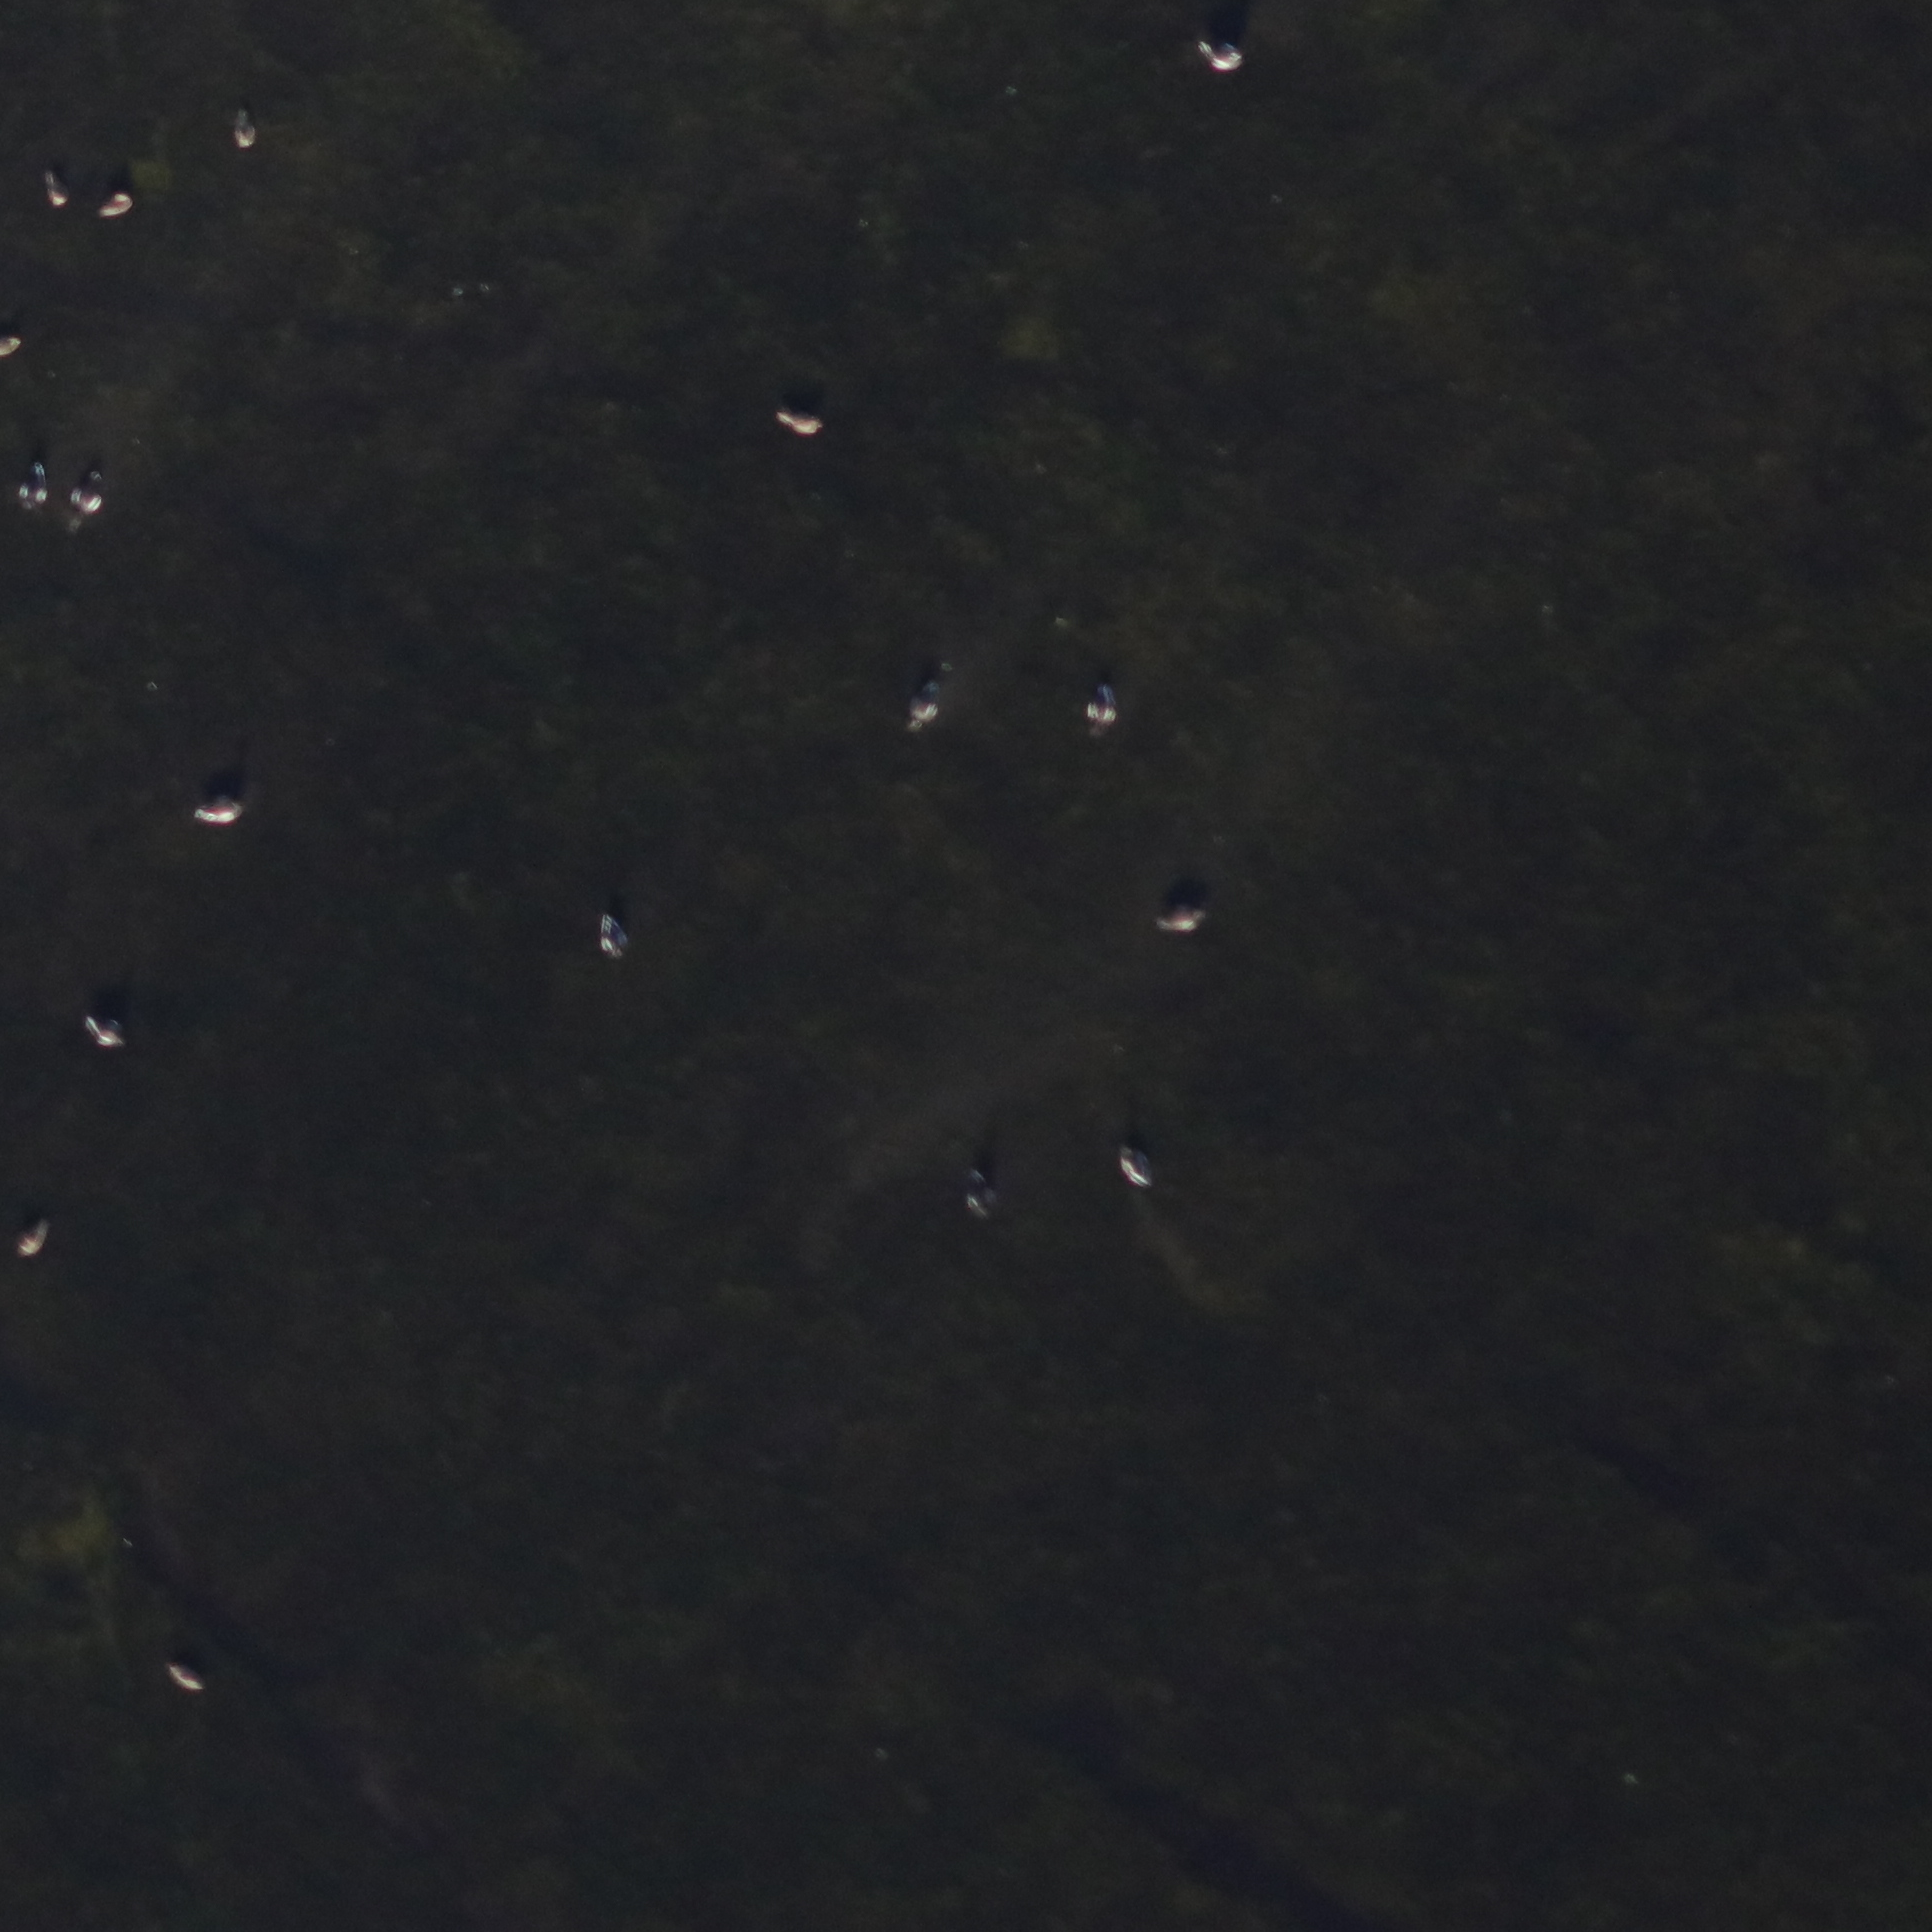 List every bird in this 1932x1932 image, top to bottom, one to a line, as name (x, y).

brant (1222, 54)
brant (245, 125)
brant (51, 197)
brant (118, 207)
brant (9, 335)
brant (803, 423)
brant (33, 489)
brant (86, 497)
brant (918, 707)
brant (1100, 708)
brant (220, 805)
brant (1180, 923)
brant (615, 939)
brant (105, 1030)
brant (1135, 1164)
brant (980, 1192)
brant (33, 1237)
brant (186, 1673)